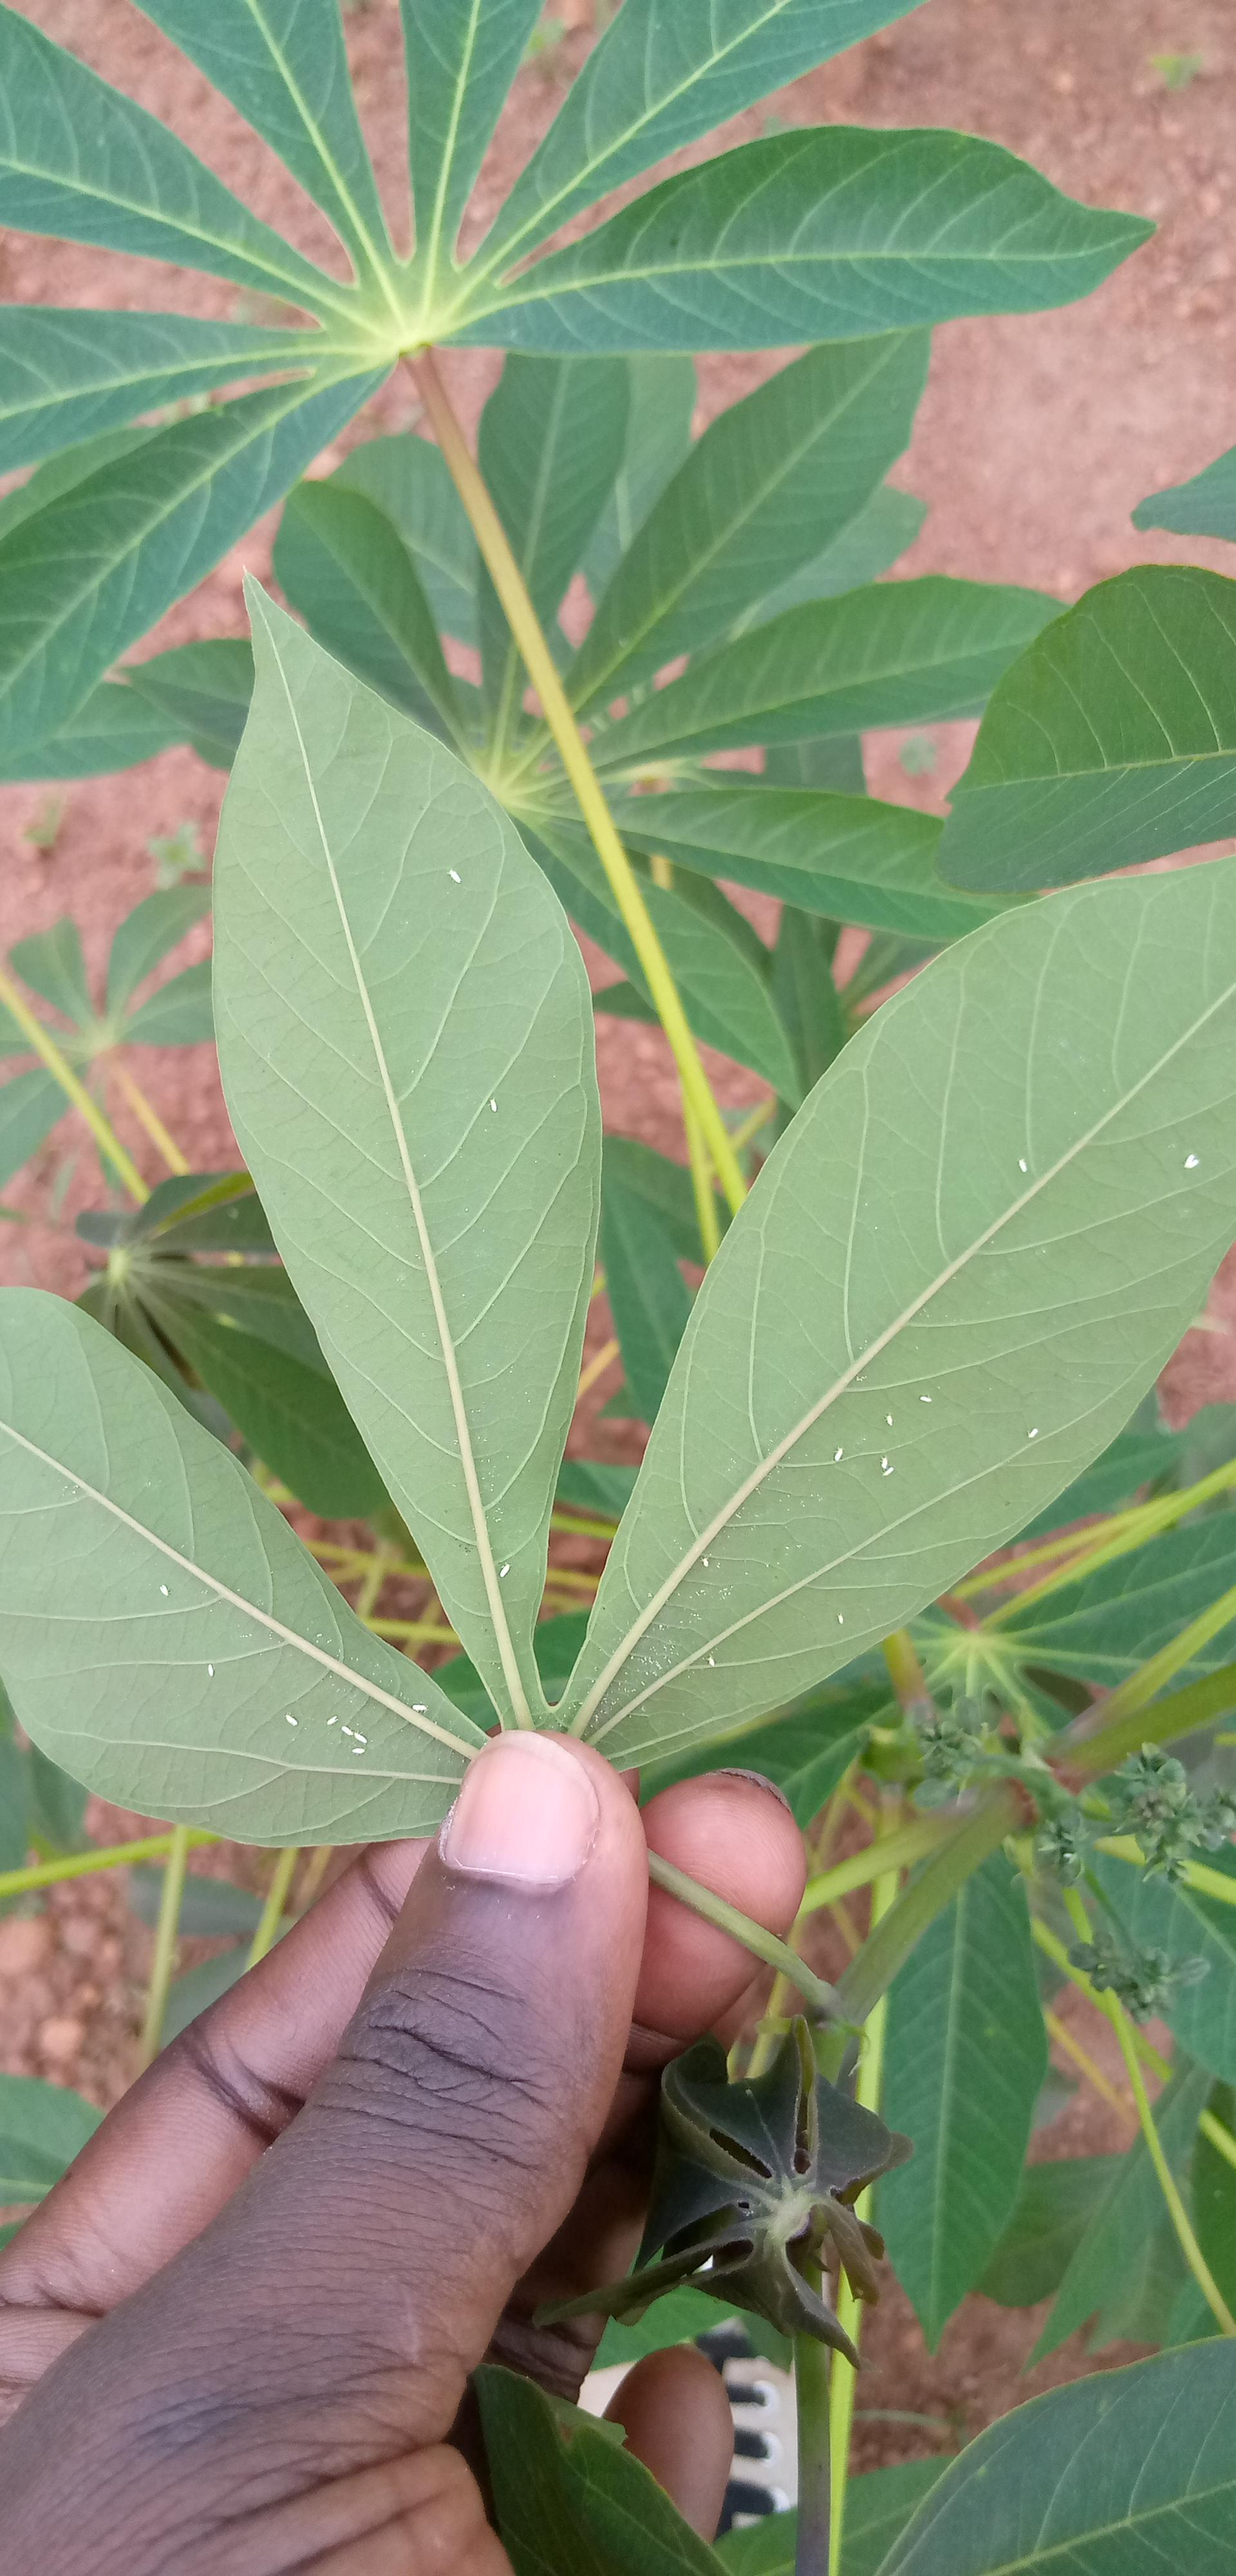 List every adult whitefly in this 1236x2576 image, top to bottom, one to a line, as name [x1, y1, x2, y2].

whitefly [445, 867, 464, 885]
whitefly [487, 1097, 500, 1115]
whitefly [1183, 1150, 1201, 1170]
whitefly [1017, 1158, 1029, 1175]
whitefly [919, 1395, 934, 1405]
whitefly [884, 1412, 894, 1427]
whitefly [1026, 1426, 1039, 1440]
whitefly [831, 1444, 845, 1463]
whitefly [879, 1454, 888, 1470]
whitefly [883, 1465, 896, 1478]
whitefly [700, 1555, 711, 1568]
whitefly [498, 1563, 512, 1578]
whitefly [158, 1583, 172, 1599]
whitefly [836, 1613, 847, 1625]
whitefly [706, 1654, 716, 1669]
whitefly [207, 1663, 215, 1678]
whitefly [411, 1703, 429, 1712]
whitefly [285, 1713, 299, 1728]
whitefly [326, 1714, 338, 1728]
whitefly [340, 1724, 354, 1737]
whitefly [354, 1730, 368, 1744]
whitefly [350, 1747, 367, 1755]